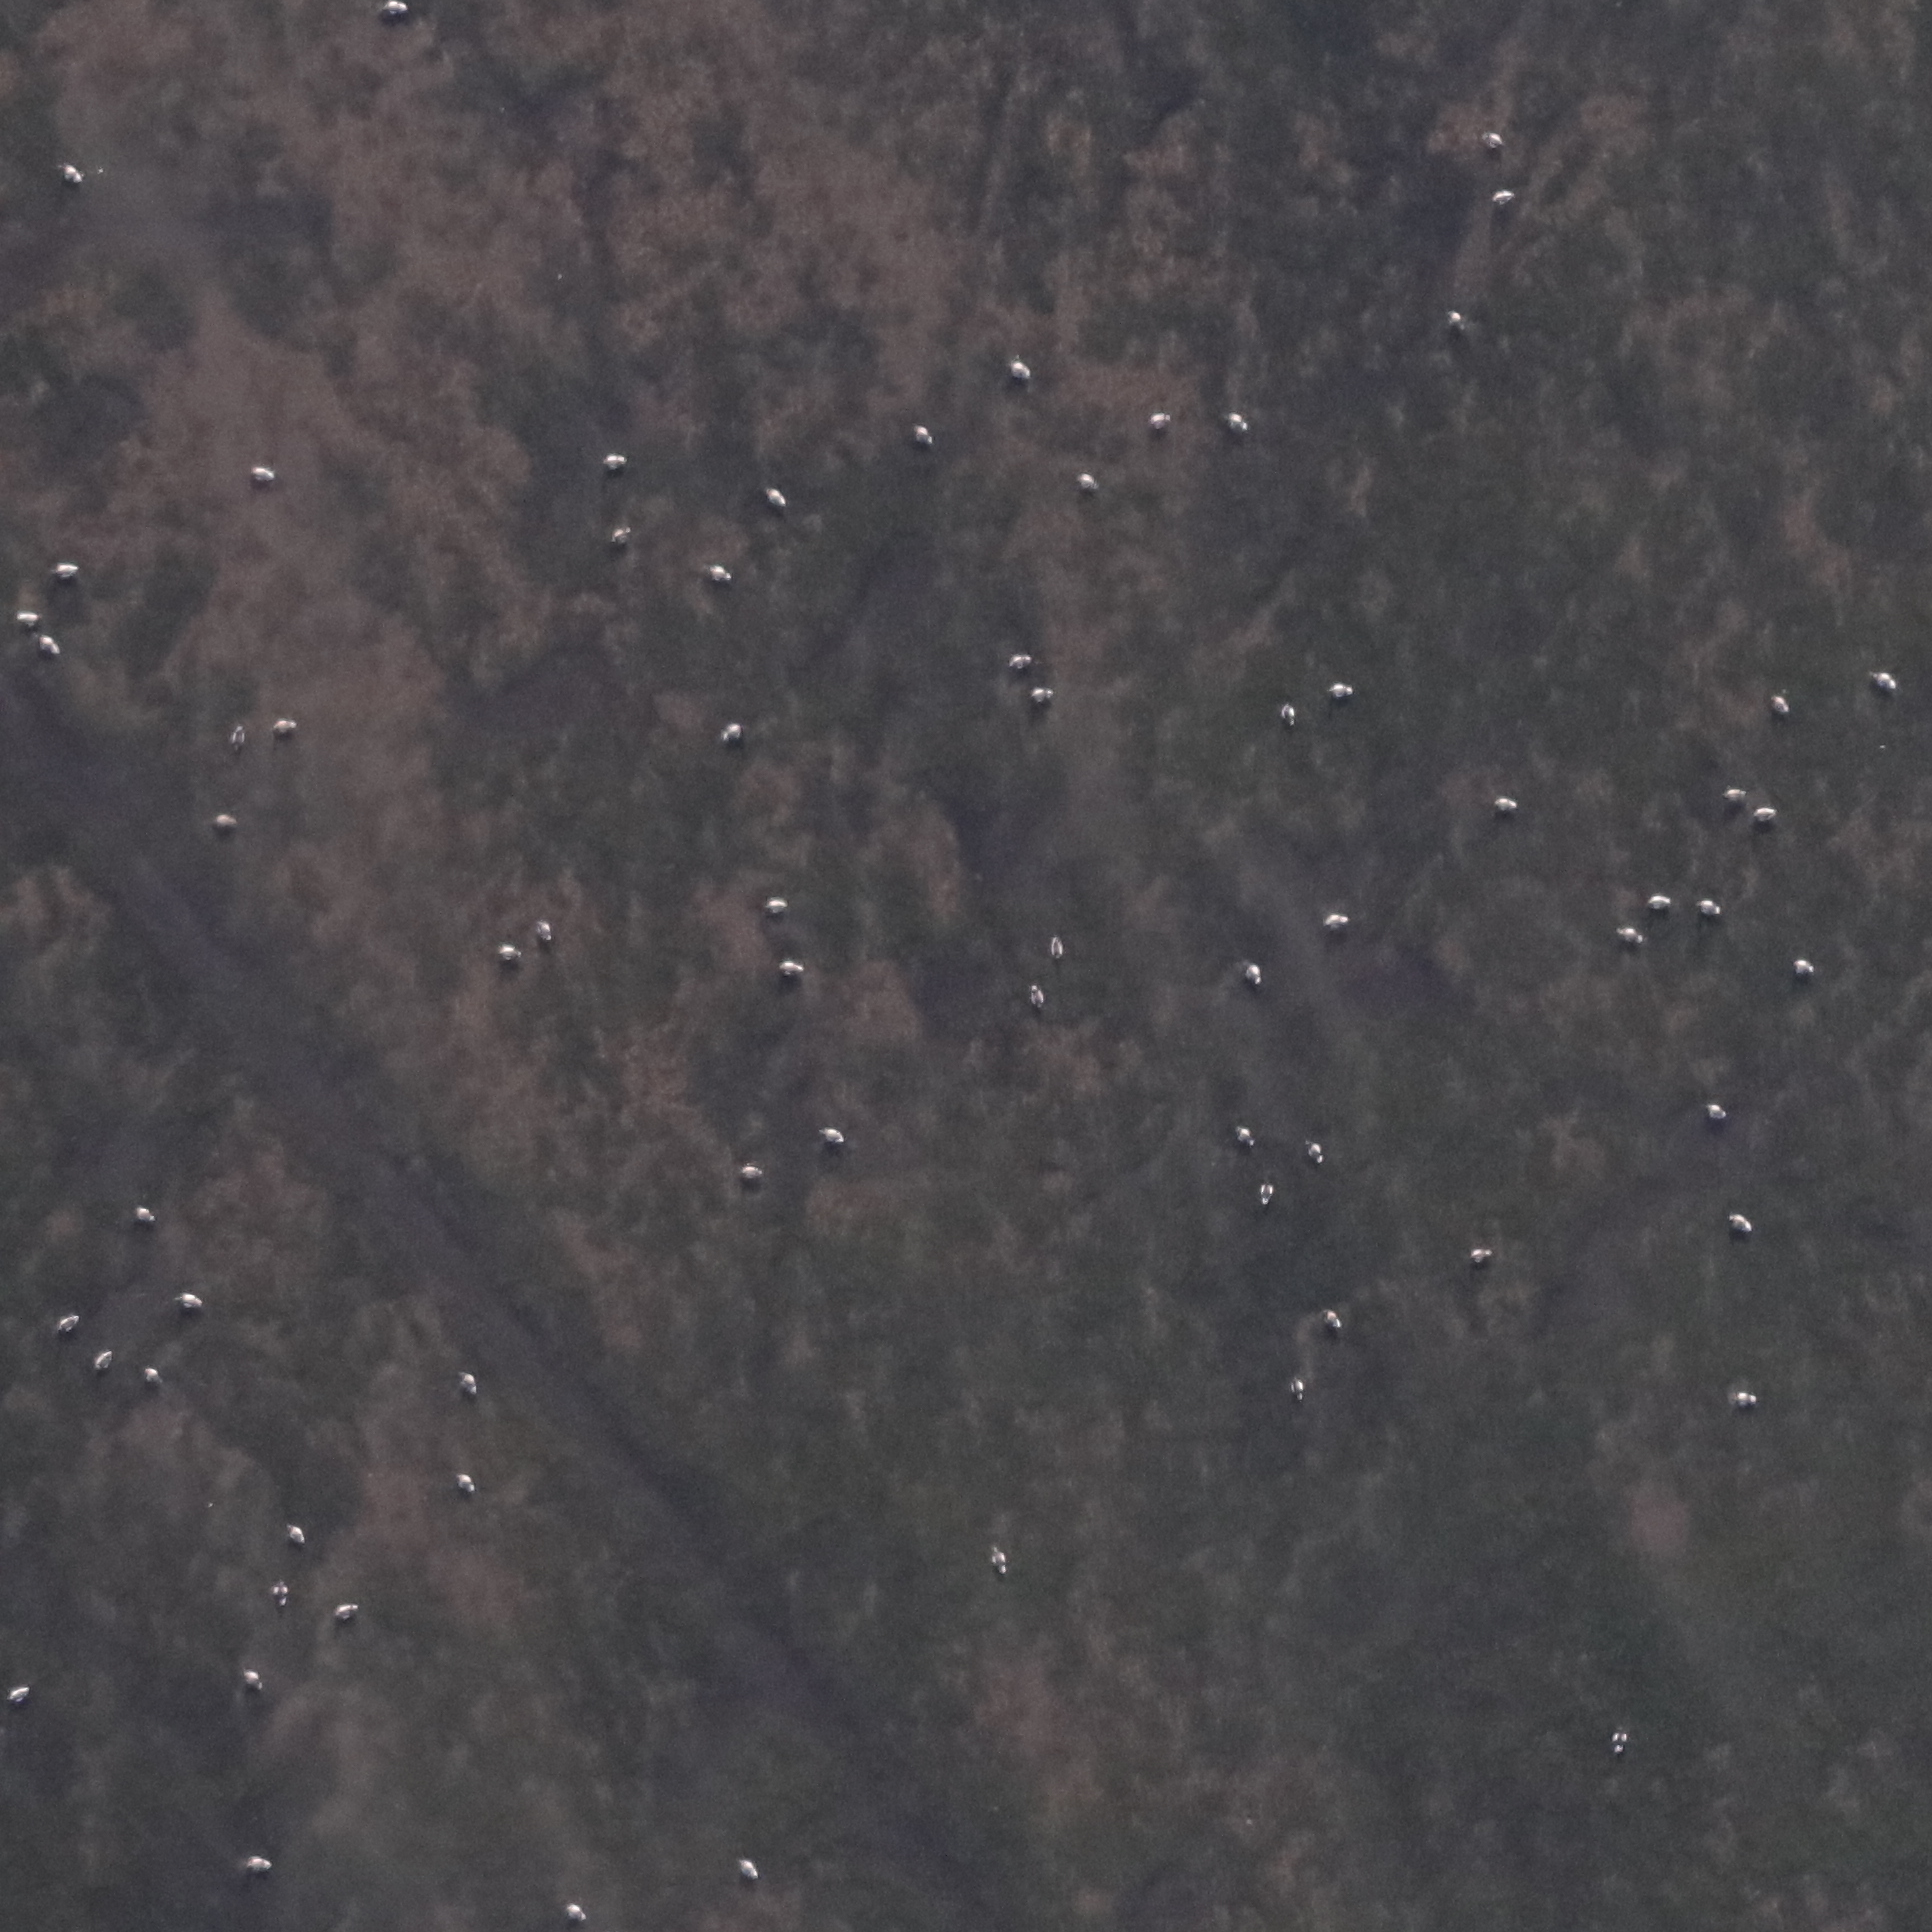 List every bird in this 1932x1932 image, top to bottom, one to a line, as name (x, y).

brant (406, 8)
brant (1492, 131)
brant (76, 178)
brant (1509, 189)
brant (1454, 324)
brant (1023, 376)
brant (1240, 419)
brant (1164, 431)
brant (926, 436)
brant (606, 468)
brant (272, 470)
brant (1096, 491)
brant (772, 494)
brant (620, 538)
brant (721, 561)
brant (66, 572)
brant (36, 619)
brant (58, 651)
brant (1025, 655)
brant (1336, 684)
brant (1885, 686)
brant (1044, 708)
brant (1773, 711)
brant (1291, 726)
brant (285, 729)
brant (239, 734)
brant (737, 739)
brant (1735, 803)
brant (1515, 808)
brant (236, 824)
brant (1767, 829)
brant (777, 894)
brant (1657, 903)
brant (1334, 905)
brant (1725, 910)
brant (552, 921)
brant (1631, 939)
brant (1056, 947)
brant (512, 952)
brant (799, 966)
brant (1806, 966)
brant (1252, 969)
brant (1039, 995)
brant (1721, 1113)
brant (1243, 1131)
brant (833, 1140)
brant (1317, 1156)
brant (751, 1171)
brant (1272, 1193)
brant (149, 1213)
brant (1730, 1219)
brant (1482, 1253)
brant (193, 1305)
brant (78, 1315)
brant (1342, 1322)
brant (109, 1353)
brant (153, 1377)
brant (1296, 1377)
brant (1739, 1396)
brant (480, 1399)
brant (466, 1471)
brant (297, 1538)
brant (993, 1558)
brant (270, 1593)
brant (358, 1608)
brant (255, 1677)
brant (24, 1690)
brant (1630, 1733)
brant (260, 1865)
brant (747, 1873)
brant (573, 1915)